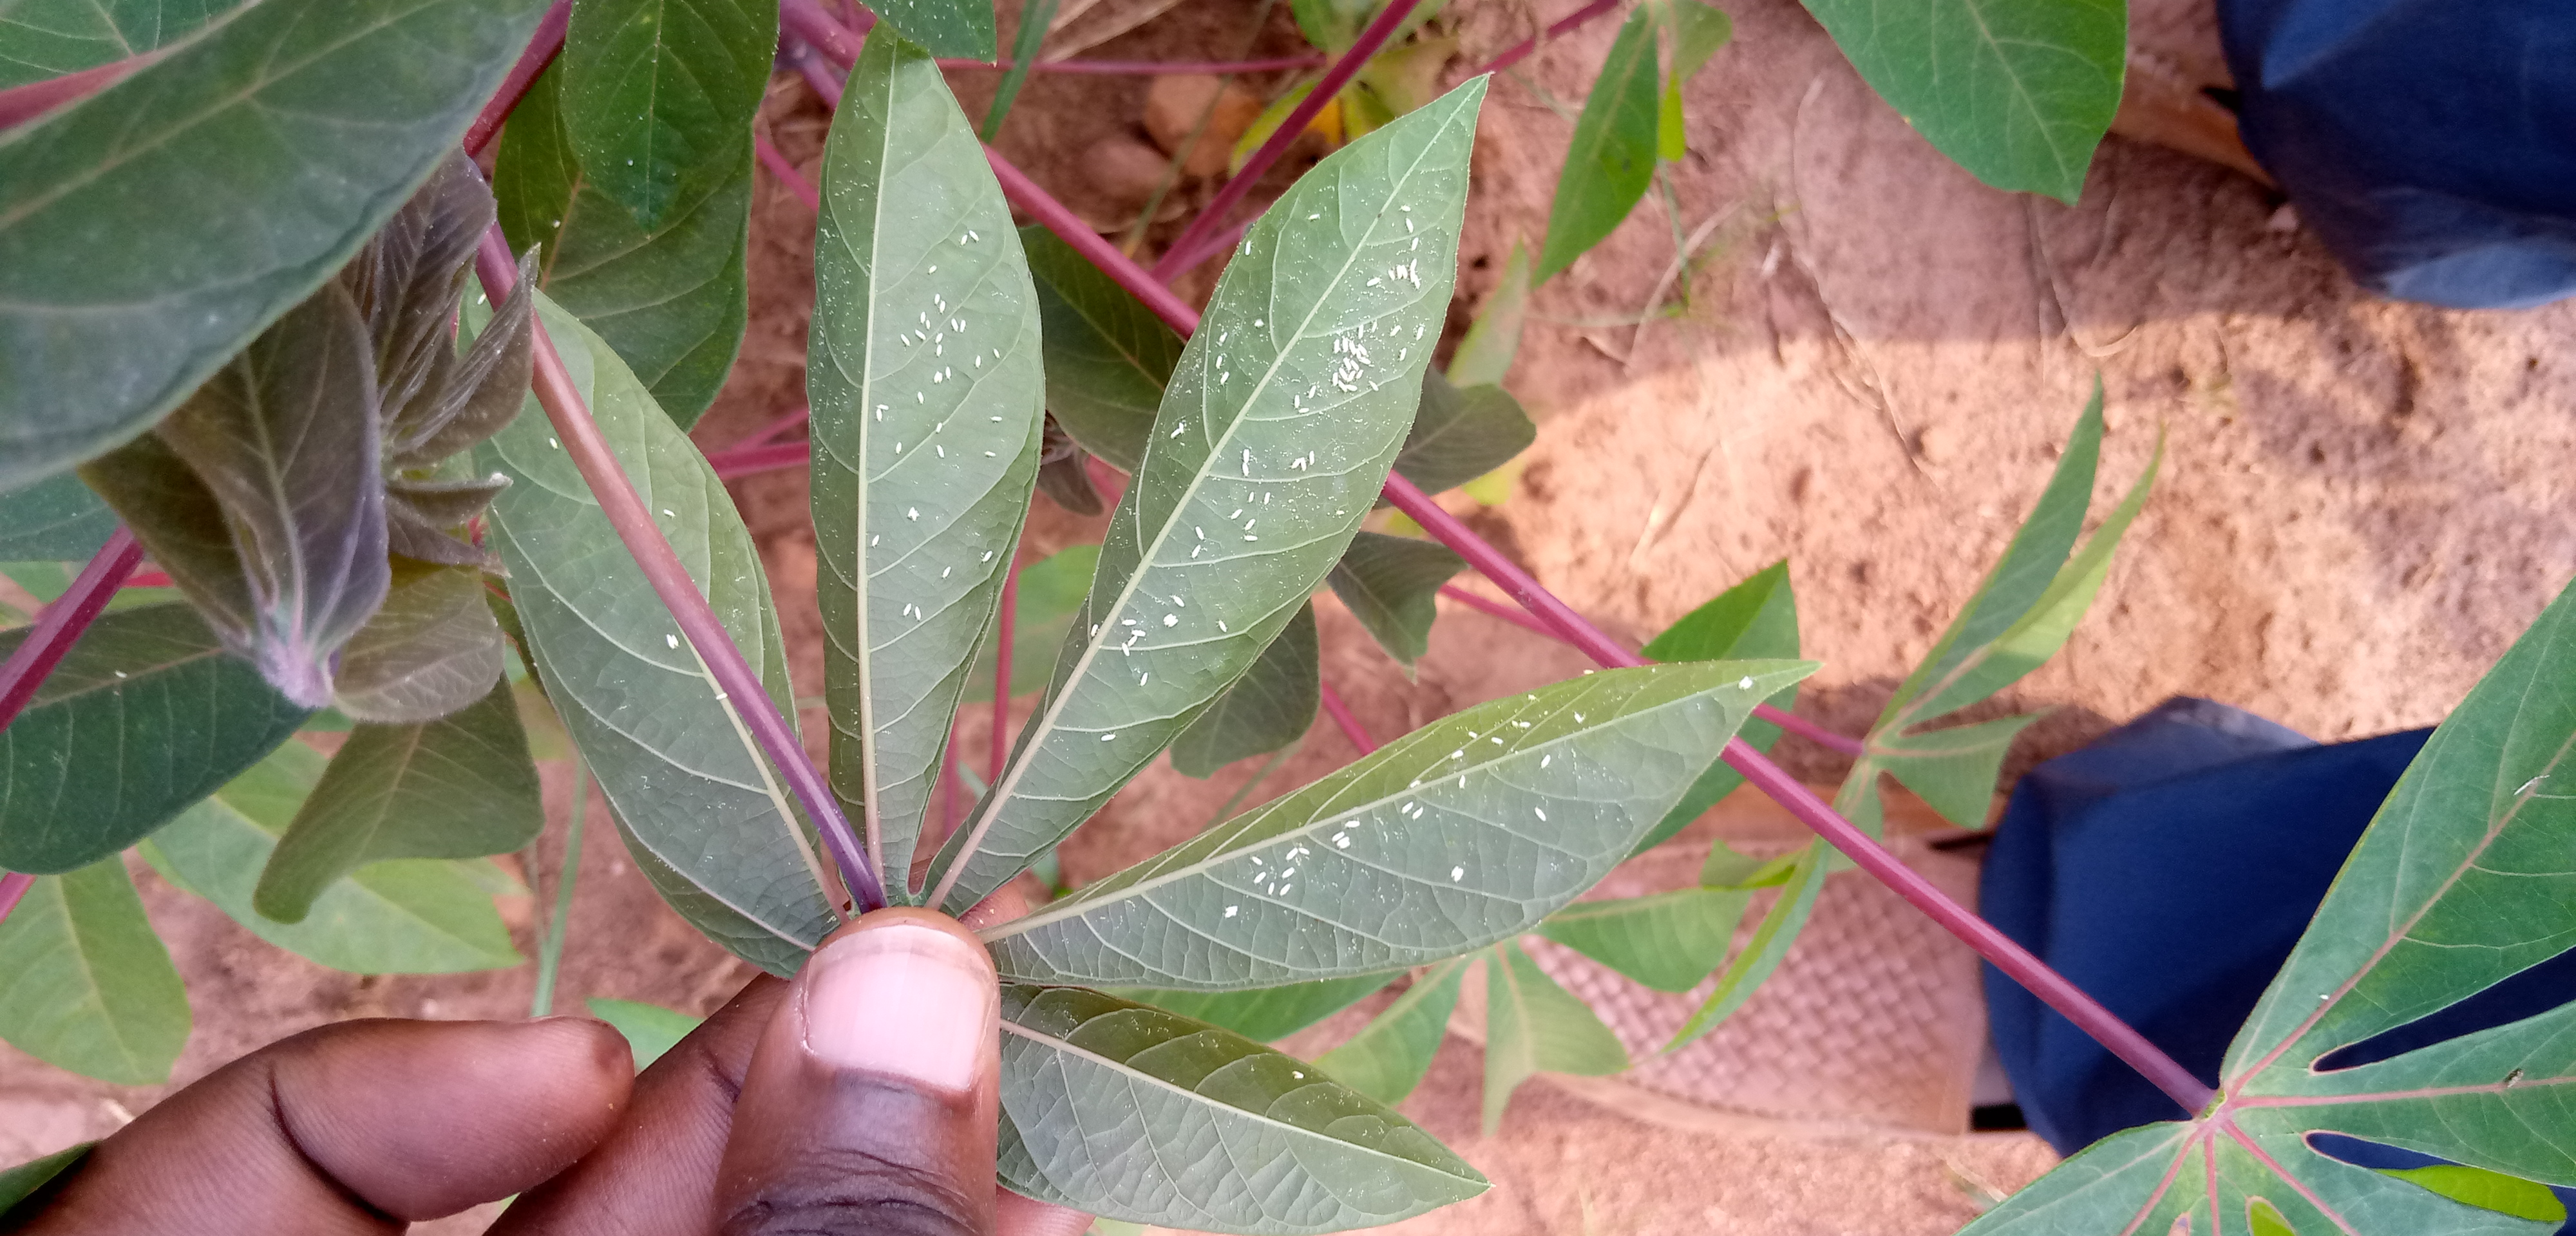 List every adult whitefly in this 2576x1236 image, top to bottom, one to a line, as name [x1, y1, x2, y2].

whitefly [1398, 203, 1412, 212]
whitefly [1306, 212, 1321, 223]
whitefly [1403, 216, 1416, 234]
whitefly [551, 219, 562, 230]
whitefly [968, 229, 982, 243]
whitefly [960, 234, 967, 247]
whitefly [1409, 235, 1421, 253]
whitefly [1244, 239, 1252, 257]
whitefly [1409, 257, 1419, 270]
whitefly [1396, 263, 1402, 279]
whitefly [1402, 263, 1410, 280]
whitefly [927, 264, 938, 275]
whitefly [1387, 267, 1396, 282]
whitefly [1410, 269, 1415, 283]
whitefly [1365, 274, 1381, 288]
whitefly [1415, 275, 1421, 290]
whitefly [475, 291, 489, 306]
whitefly [933, 292, 940, 305]
whitefly [939, 300, 947, 315]
whitefly [920, 310, 926, 324]
whitefly [1252, 317, 1266, 329]
whitefly [951, 317, 959, 333]
whitefly [960, 317, 966, 333]
whitefly [925, 318, 932, 330]
whitefly [1370, 319, 1379, 332]
whitefly [1357, 322, 1365, 341]
whitefly [1388, 323, 1403, 338]
whitefly [1415, 325, 1425, 342]
whitefly [914, 328, 927, 341]
whitefly [1218, 329, 1228, 343]
whitefly [934, 330, 943, 344]
whitefly [898, 332, 911, 347]
whitefly [1342, 336, 1350, 352]
whitefly [1332, 338, 1340, 355]
whitefly [1348, 340, 1357, 356]
whitefly [935, 343, 943, 358]
whitefly [1358, 343, 1368, 355]
whitefly [1397, 345, 1409, 362]
whitefly [991, 346, 1002, 360]
whitefly [1356, 349, 1361, 359]
whitefly [974, 353, 983, 368]
whitefly [1214, 353, 1224, 370]
whitefly [1342, 355, 1352, 371]
whitefly [1359, 357, 1372, 365]
whitefly [1350, 359, 1360, 370]
whitefly [945, 364, 952, 380]
whitefly [1338, 366, 1348, 380]
whitefly [1356, 368, 1364, 380]
whitefly [1347, 370, 1356, 382]
whitefly [933, 370, 940, 384]
whitefly [938, 371, 943, 382]
whitefly [1218, 371, 1231, 388]
whitefly [1331, 371, 1338, 386]
whitefly [1338, 380, 1347, 393]
whitefly [1368, 380, 1379, 391]
whitefly [1346, 384, 1359, 393]
whitefly [1307, 384, 1316, 400]
whitefly [914, 389, 927, 404]
whitefly [1294, 392, 1301, 409]
whitefly [874, 402, 891, 412]
whitefly [875, 407, 884, 424]
whitefly [1298, 407, 1311, 415]
whitefly [989, 414, 1005, 423]
whitefly [934, 420, 945, 434]
whitefly [1179, 421, 1184, 435]
whitefly [1170, 428, 1180, 440]
whitefly [547, 435, 562, 451]
whitefly [894, 440, 903, 456]
whitefly [935, 444, 947, 460]
whitefly [1242, 446, 1251, 462]
whitefly [1307, 449, 1316, 467]
whitefly [981, 450, 998, 458]
whitefly [1301, 456, 1307, 474]
whitefly [1291, 458, 1302, 471]
whitefly [1242, 462, 1251, 478]
whitefly [489, 471, 506, 483]
whitefly [1247, 490, 1255, 505]
whitefly [1262, 490, 1272, 507]
whitefly [907, 505, 915, 519]
whitefly [661, 507, 677, 520]
whitefly [1229, 508, 1244, 521]
whitefly [1335, 508, 1345, 518]
whitefly [912, 509, 918, 522]
whitefly [1244, 517, 1256, 532]
whitefly [1194, 525, 1207, 540]
whitefly [1243, 533, 1258, 543]
whitefly [870, 534, 881, 548]
whitefly [1190, 543, 1202, 560]
whitefly [980, 548, 994, 565]
whitefly [940, 564, 952, 579]
whitefly [1171, 594, 1187, 608]
whitefly [902, 601, 913, 618]
whitefly [914, 604, 922, 622]
whitefly [1163, 613, 1173, 623]
whitefly [1164, 615, 1177, 626]
whitefly [1119, 617, 1138, 627]
whitefly [1169, 619, 1179, 628]
whitefly [1215, 619, 1230, 633]
whitefly [1088, 622, 1102, 639]
whitefly [1130, 628, 1146, 637]
whitefly [665, 632, 674, 650]
whitefly [671, 633, 681, 648]
whitefly [1127, 635, 1139, 647]
whitefly [1121, 641, 1131, 657]
whitefly [112, 667, 129, 681]
whitefly [1582, 668, 1595, 675]
whitefly [1138, 669, 1151, 688]
whitefly [1738, 675, 1749, 689]
whitefly [1744, 679, 1753, 690]
whitefly [714, 691, 731, 704]
whitefly [1573, 712, 1584, 724]
whitefly [1510, 718, 1518, 729]
whitefly [1519, 718, 1531, 729]
whitefly [1467, 729, 1479, 742]
whitefly [1098, 731, 1117, 744]
whitefly [1490, 736, 1505, 745]
whitefly [1449, 748, 1465, 762]
whitefly [1539, 752, 1553, 771]
whitefly [1456, 772, 1466, 792]
whitefly [1408, 779, 1421, 789]
whitefly [1401, 799, 1414, 816]
whitefly [1533, 805, 1548, 823]
whitefly [1412, 806, 1424, 821]
whitefly [1343, 819, 1361, 829]
whitefly [1330, 830, 1345, 841]
whitefly [1337, 836, 1350, 845]
whitefly [1340, 841, 1351, 850]
whitefly [1298, 847, 1311, 856]
whitefly [1285, 847, 1298, 861]
whitefly [1251, 854, 1264, 866]
whitefly [1281, 866, 1296, 880]
whitefly [1450, 866, 1459, 879]
whitefly [1454, 868, 1464, 882]
whitefly [1253, 870, 1267, 884]
whitefly [1266, 880, 1274, 897]
whitefly [1279, 882, 1292, 898]
whitefly [1225, 904, 1238, 912]
whitefly [1225, 911, 1238, 919]
whitefly [1291, 1068, 1306, 1080]